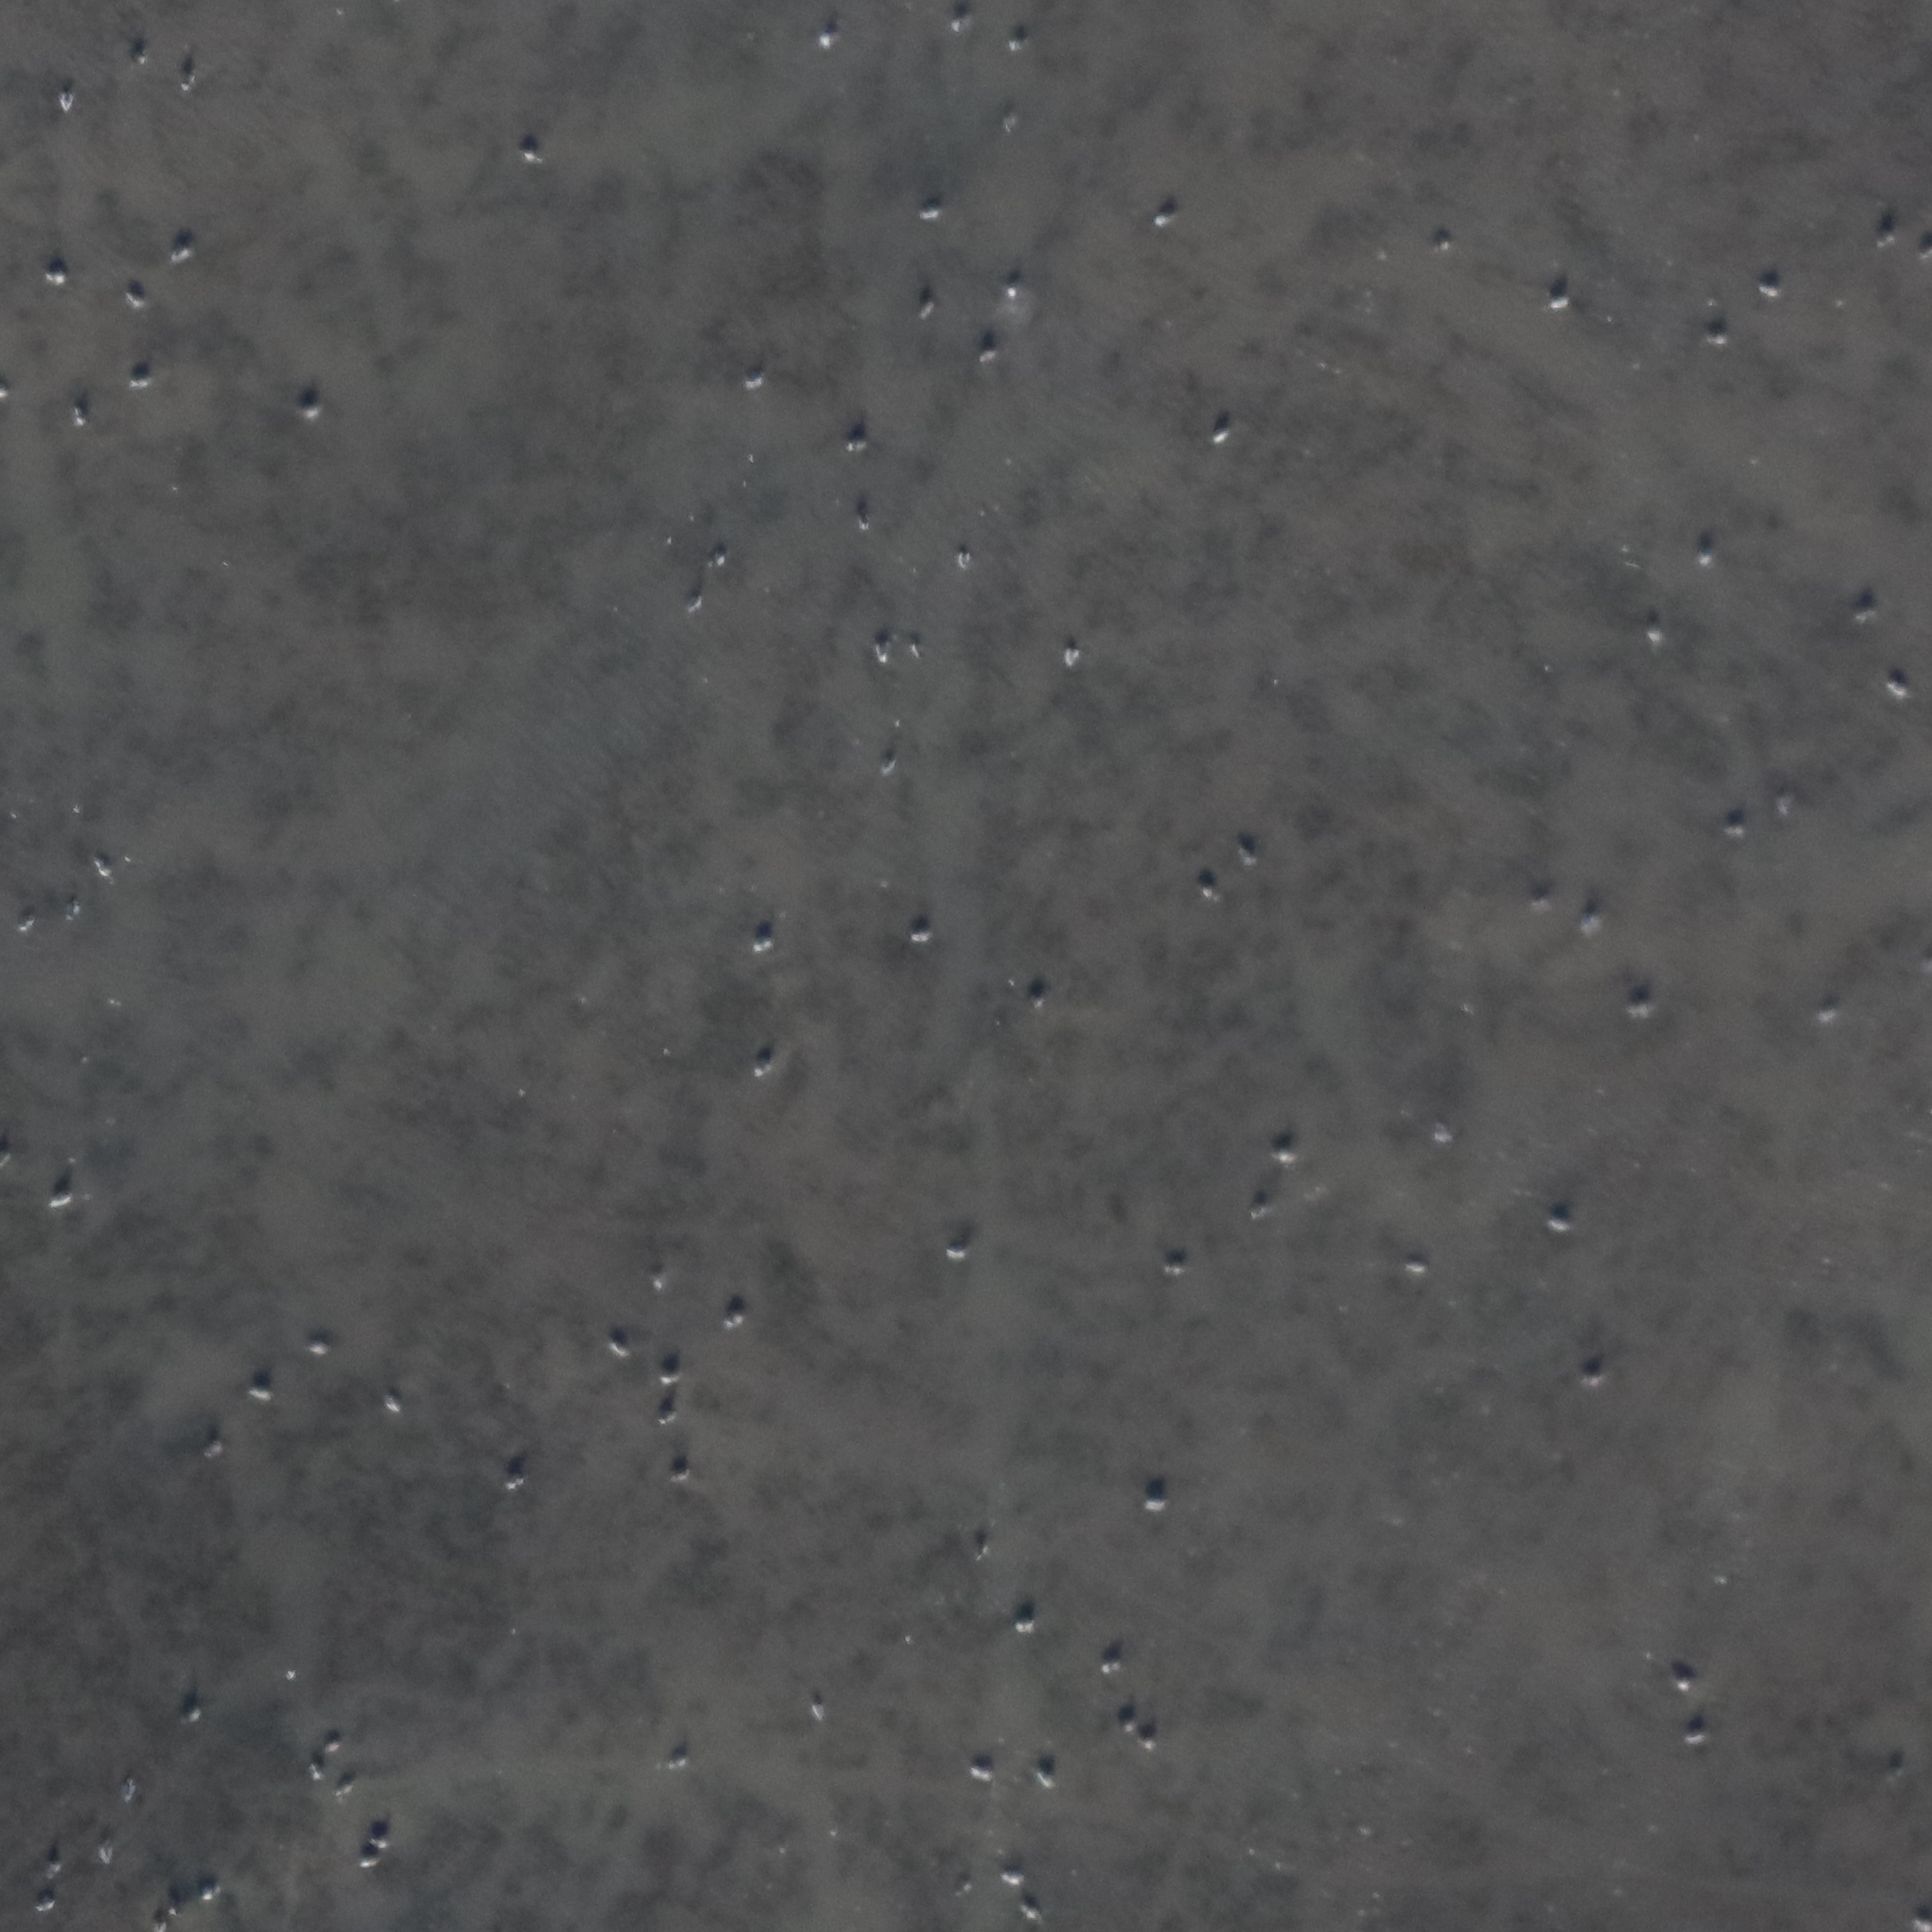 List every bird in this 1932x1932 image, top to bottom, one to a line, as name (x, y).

brant (974, 28)
brant (819, 47)
brant (1015, 48)
brant (133, 54)
brant (188, 76)
brant (72, 105)
brant (1011, 125)
brant (532, 146)
brant (1173, 211)
brant (931, 212)
brant (1891, 225)
brant (1434, 243)
brant (192, 250)
brant (53, 266)
brant (1767, 284)
brant (1017, 286)
brant (132, 296)
brant (1554, 301)
brant (930, 310)
brant (1730, 336)
brant (1002, 354)
brant (136, 372)
brant (764, 388)
brant (312, 403)
brant (87, 415)
brant (1223, 443)
brant (859, 450)
brant (872, 518)
brant (1704, 554)
brant (724, 559)
brant (970, 568)
brant (695, 604)
brant (1869, 617)
brant (1658, 643)
brant (880, 652)
brant (1072, 662)
brant (918, 664)
brant (1903, 695)
brant (891, 767)
brant (1792, 802)
brant (1739, 824)
brant (1258, 847)
brant (110, 862)
brant (1216, 889)
brant (1532, 896)
brant (75, 917)
brant (26, 928)
brant (928, 929)
brant (1600, 933)
brant (757, 942)
brant (1928, 964)
brant (1037, 993)
brant (1821, 1012)
brant (1637, 1020)
brant (769, 1061)
brant (1442, 1129)
brant (1285, 1151)
brant (0, 1160)
brant (63, 1200)
brant (1259, 1213)
brant (1567, 1225)
brant (1182, 1254)
brant (958, 1260)
brant (1416, 1269)
brant (655, 1285)
brant (735, 1315)
brant (624, 1343)
brant (308, 1364)
brant (1603, 1368)
brant (670, 1369)
brant (258, 1395)
brant (395, 1405)
brant (661, 1408)
brant (217, 1447)
brant (682, 1475)
brant (517, 1477)
brant (1158, 1500)
brant (980, 1551)
brant (1031, 1631)
brant (1121, 1660)
brant (1683, 1680)
brant (200, 1712)
brant (827, 1712)
brant (1139, 1727)
brant (334, 1733)
brant (1696, 1734)
brant (1155, 1738)
brant (315, 1763)
brant (672, 1769)
brant (969, 1771)
brant (1895, 1772)
brant (348, 1783)
brant (1047, 1784)
brant (124, 1791)
brant (381, 1837)
brant (106, 1858)
brant (57, 1859)
brant (375, 1867)
brant (1015, 1880)
brant (973, 1887)
brant (40, 1899)
brant (201, 1903)
brant (1028, 1914)
brant (1919, 1924)
brant (163, 1927)